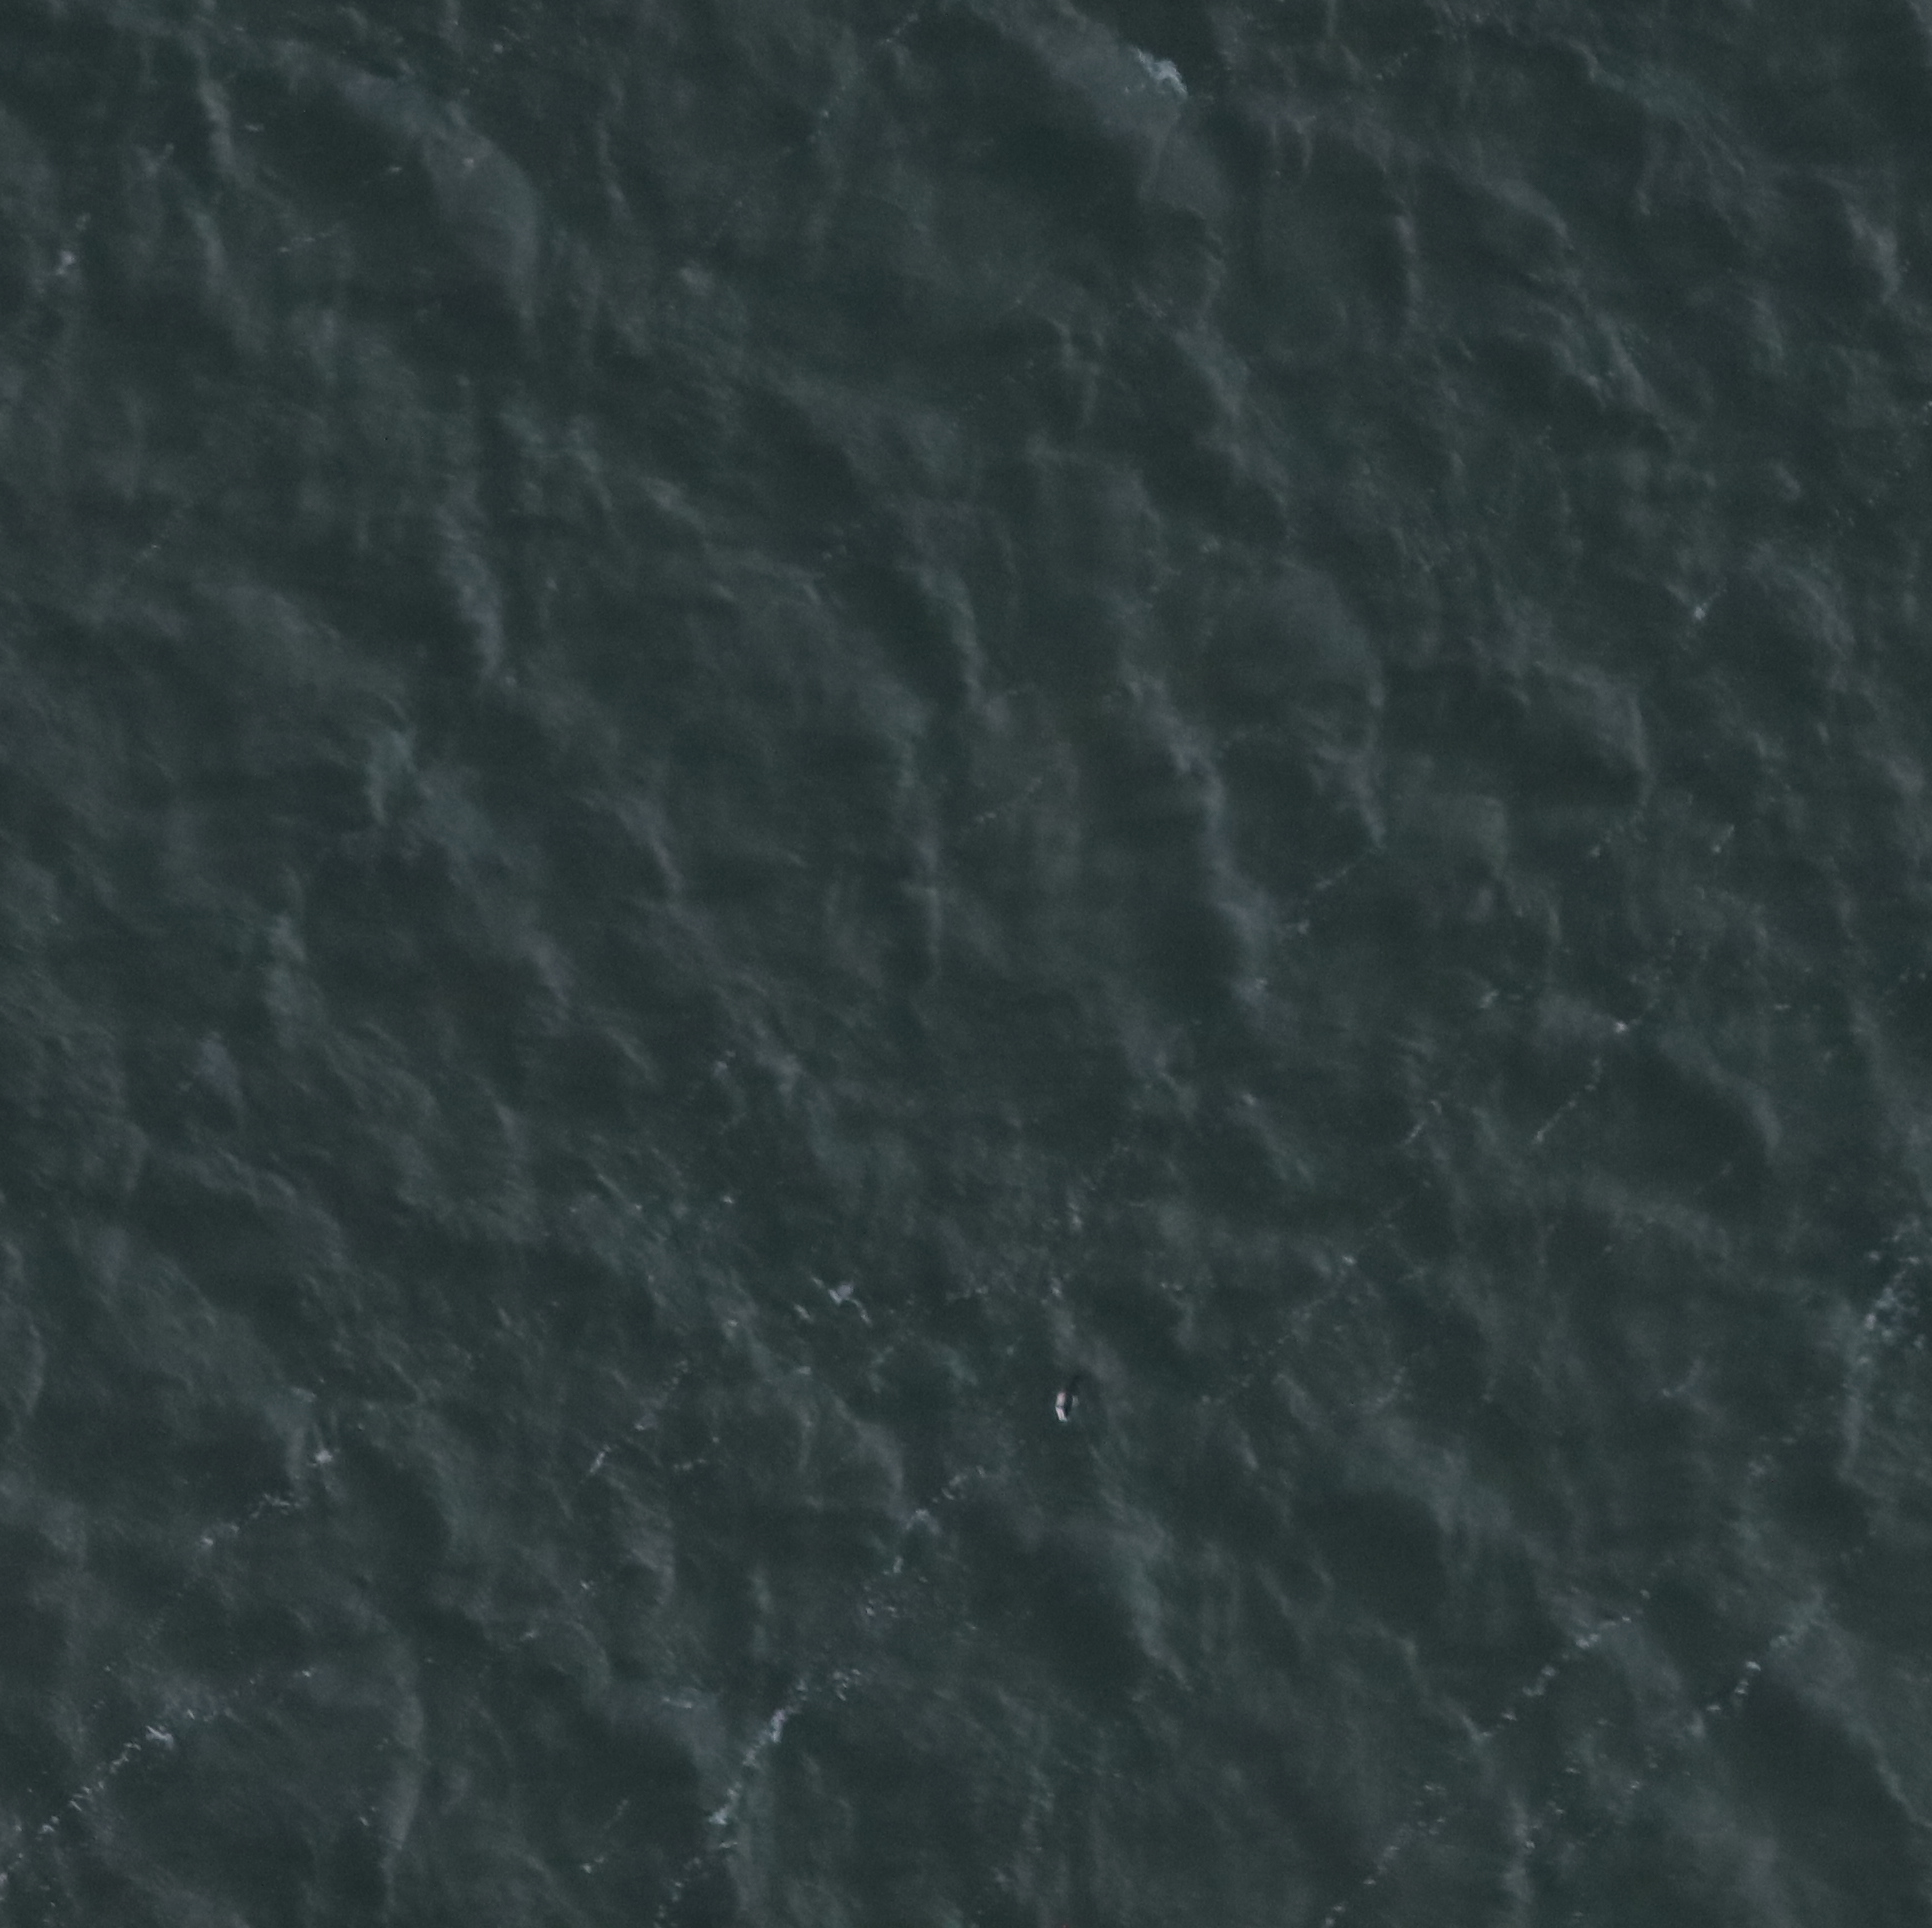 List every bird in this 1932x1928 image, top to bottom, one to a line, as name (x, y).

brant (1067, 1406)